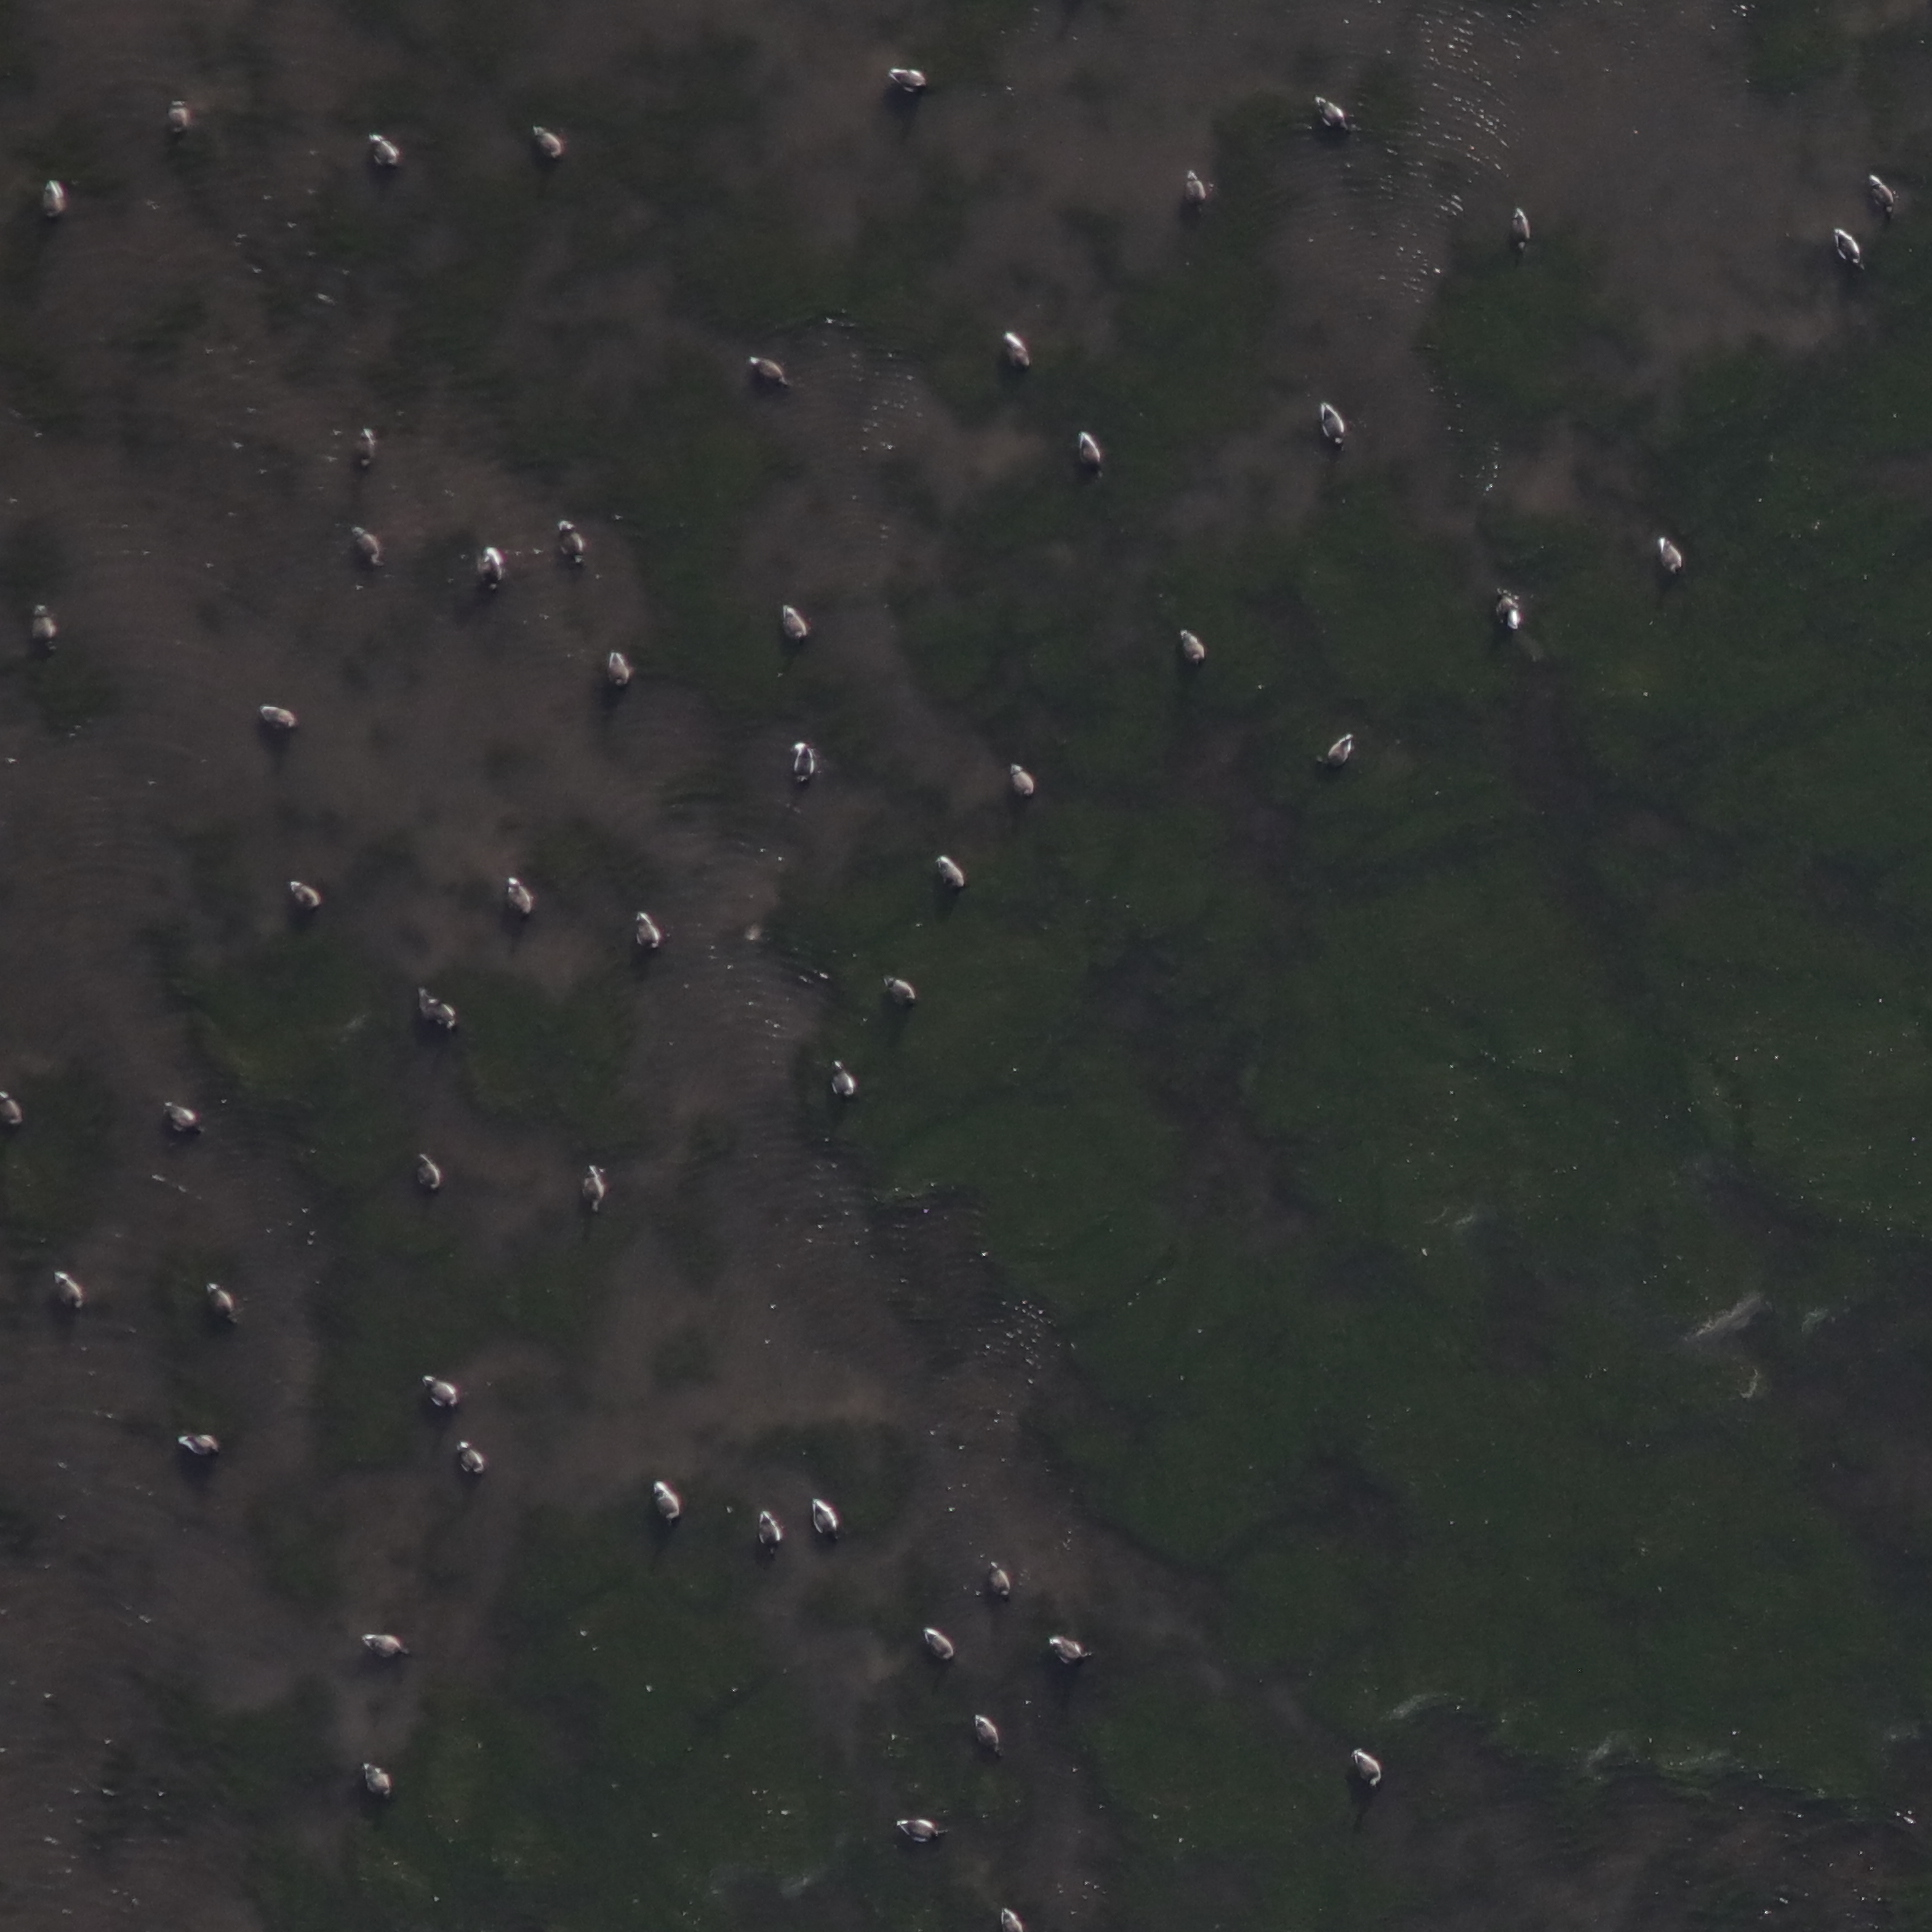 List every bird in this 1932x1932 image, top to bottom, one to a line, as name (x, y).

brant (910, 80)
brant (177, 115)
brant (1330, 115)
brant (550, 145)
brant (385, 153)
brant (1197, 192)
brant (1883, 195)
brant (54, 201)
brant (1522, 228)
brant (1848, 249)
brant (1016, 354)
brant (771, 371)
brant (1333, 426)
brant (363, 448)
brant (1090, 453)
brant (571, 544)
brant (368, 545)
brant (1672, 558)
brant (490, 569)
brant (1507, 611)
brant (794, 625)
brant (44, 629)
brant (1190, 645)
brant (619, 669)
brant (279, 720)
brant (1337, 753)
brant (804, 766)
brant (1023, 783)
brant (951, 873)
brant (306, 894)
brant (519, 899)
brant (647, 931)
brant (901, 989)
brant (441, 1014)
brant (841, 1079)
brant (12, 1112)
brant (183, 1119)
brant (428, 1172)
brant (595, 1187)
brant (69, 1291)
brant (223, 1301)
brant (441, 1392)
brant (201, 1444)
brant (472, 1458)
brant (668, 1503)
brant (825, 1520)
brant (767, 1530)
brant (1000, 1580)
brant (940, 1645)
brant (387, 1646)
brant (1068, 1650)
brant (987, 1733)
brant (1368, 1767)
brant (376, 1778)
brant (921, 1831)
brant (1014, 1928)